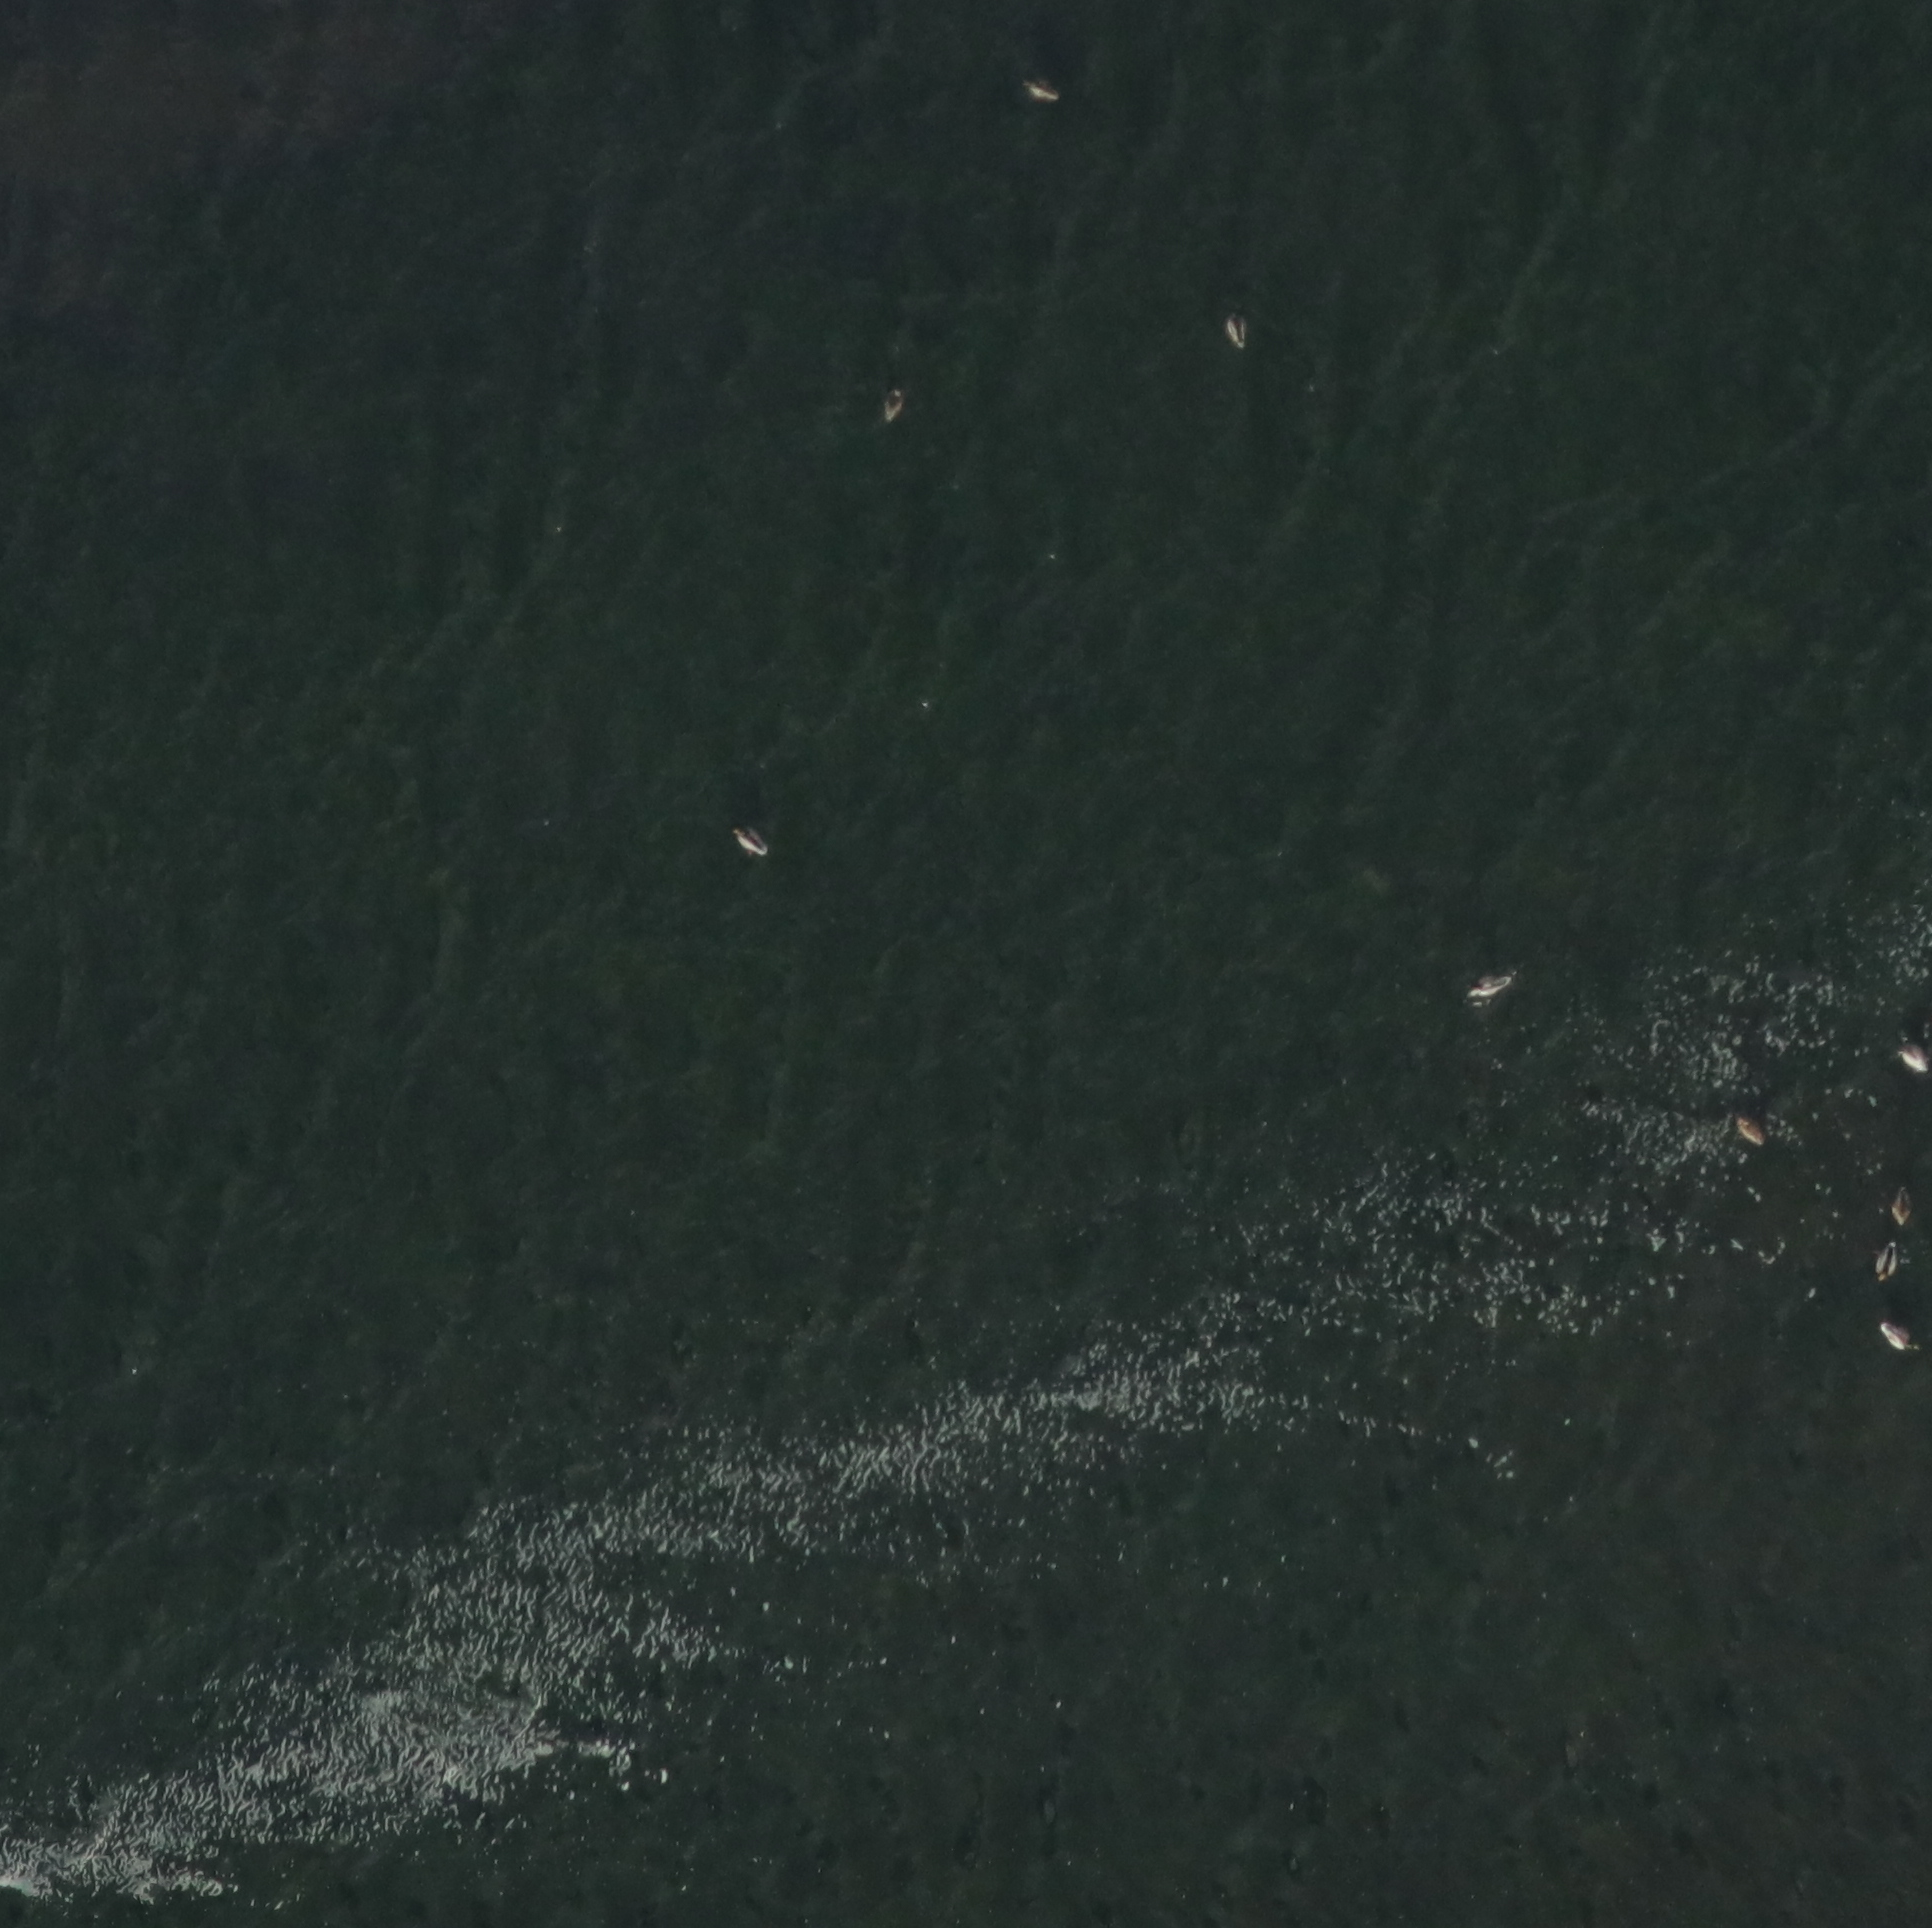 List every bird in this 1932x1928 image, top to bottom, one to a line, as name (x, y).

other bird (1044, 89)
other bird (1235, 329)
other bird (896, 407)
other bird (748, 838)
other bird (1491, 986)
other bird (1910, 1060)
other bird (1750, 1133)
other bird (1905, 1205)
other bird (1886, 1264)
other bird (1891, 1333)